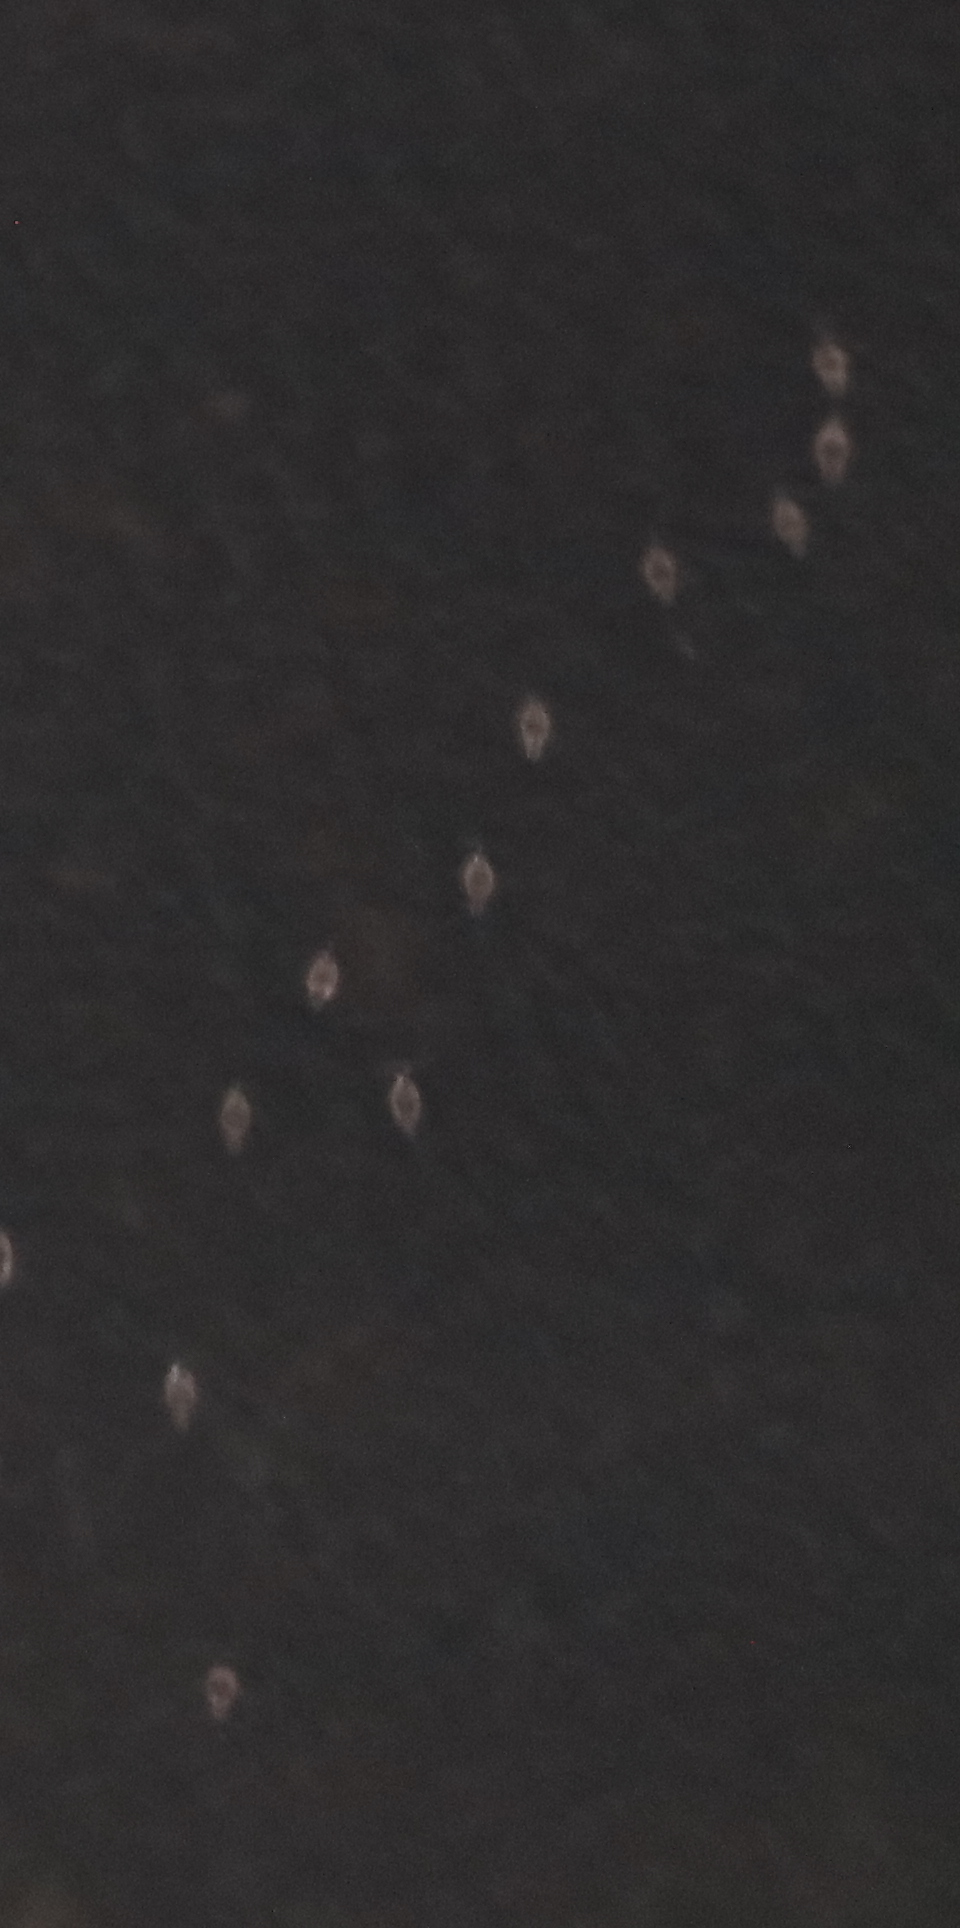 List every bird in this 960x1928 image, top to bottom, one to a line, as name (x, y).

other bird (827, 356)
other bird (834, 451)
other bird (791, 525)
other bird (663, 572)
other bird (538, 740)
other bird (481, 874)
other bird (318, 972)
other bird (398, 1100)
other bird (230, 1123)
other bird (3, 1255)
other bird (178, 1398)
other bird (221, 1689)